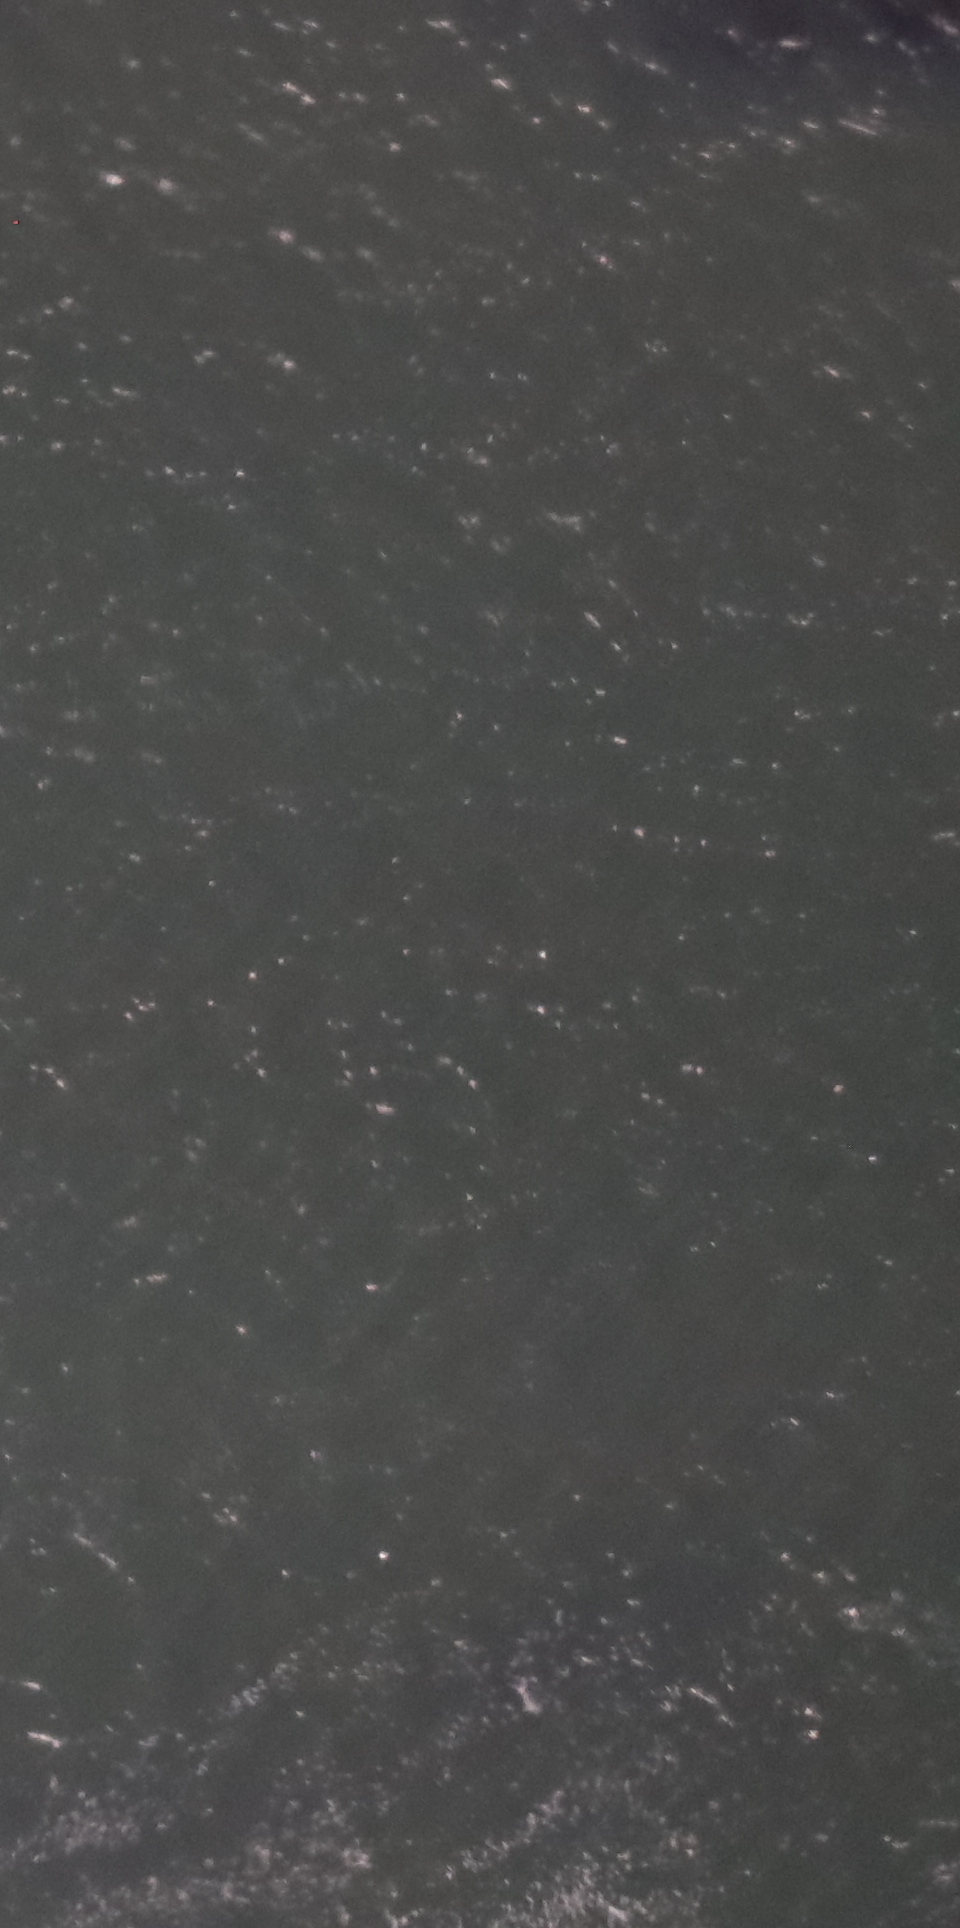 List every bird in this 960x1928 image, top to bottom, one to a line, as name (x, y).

None